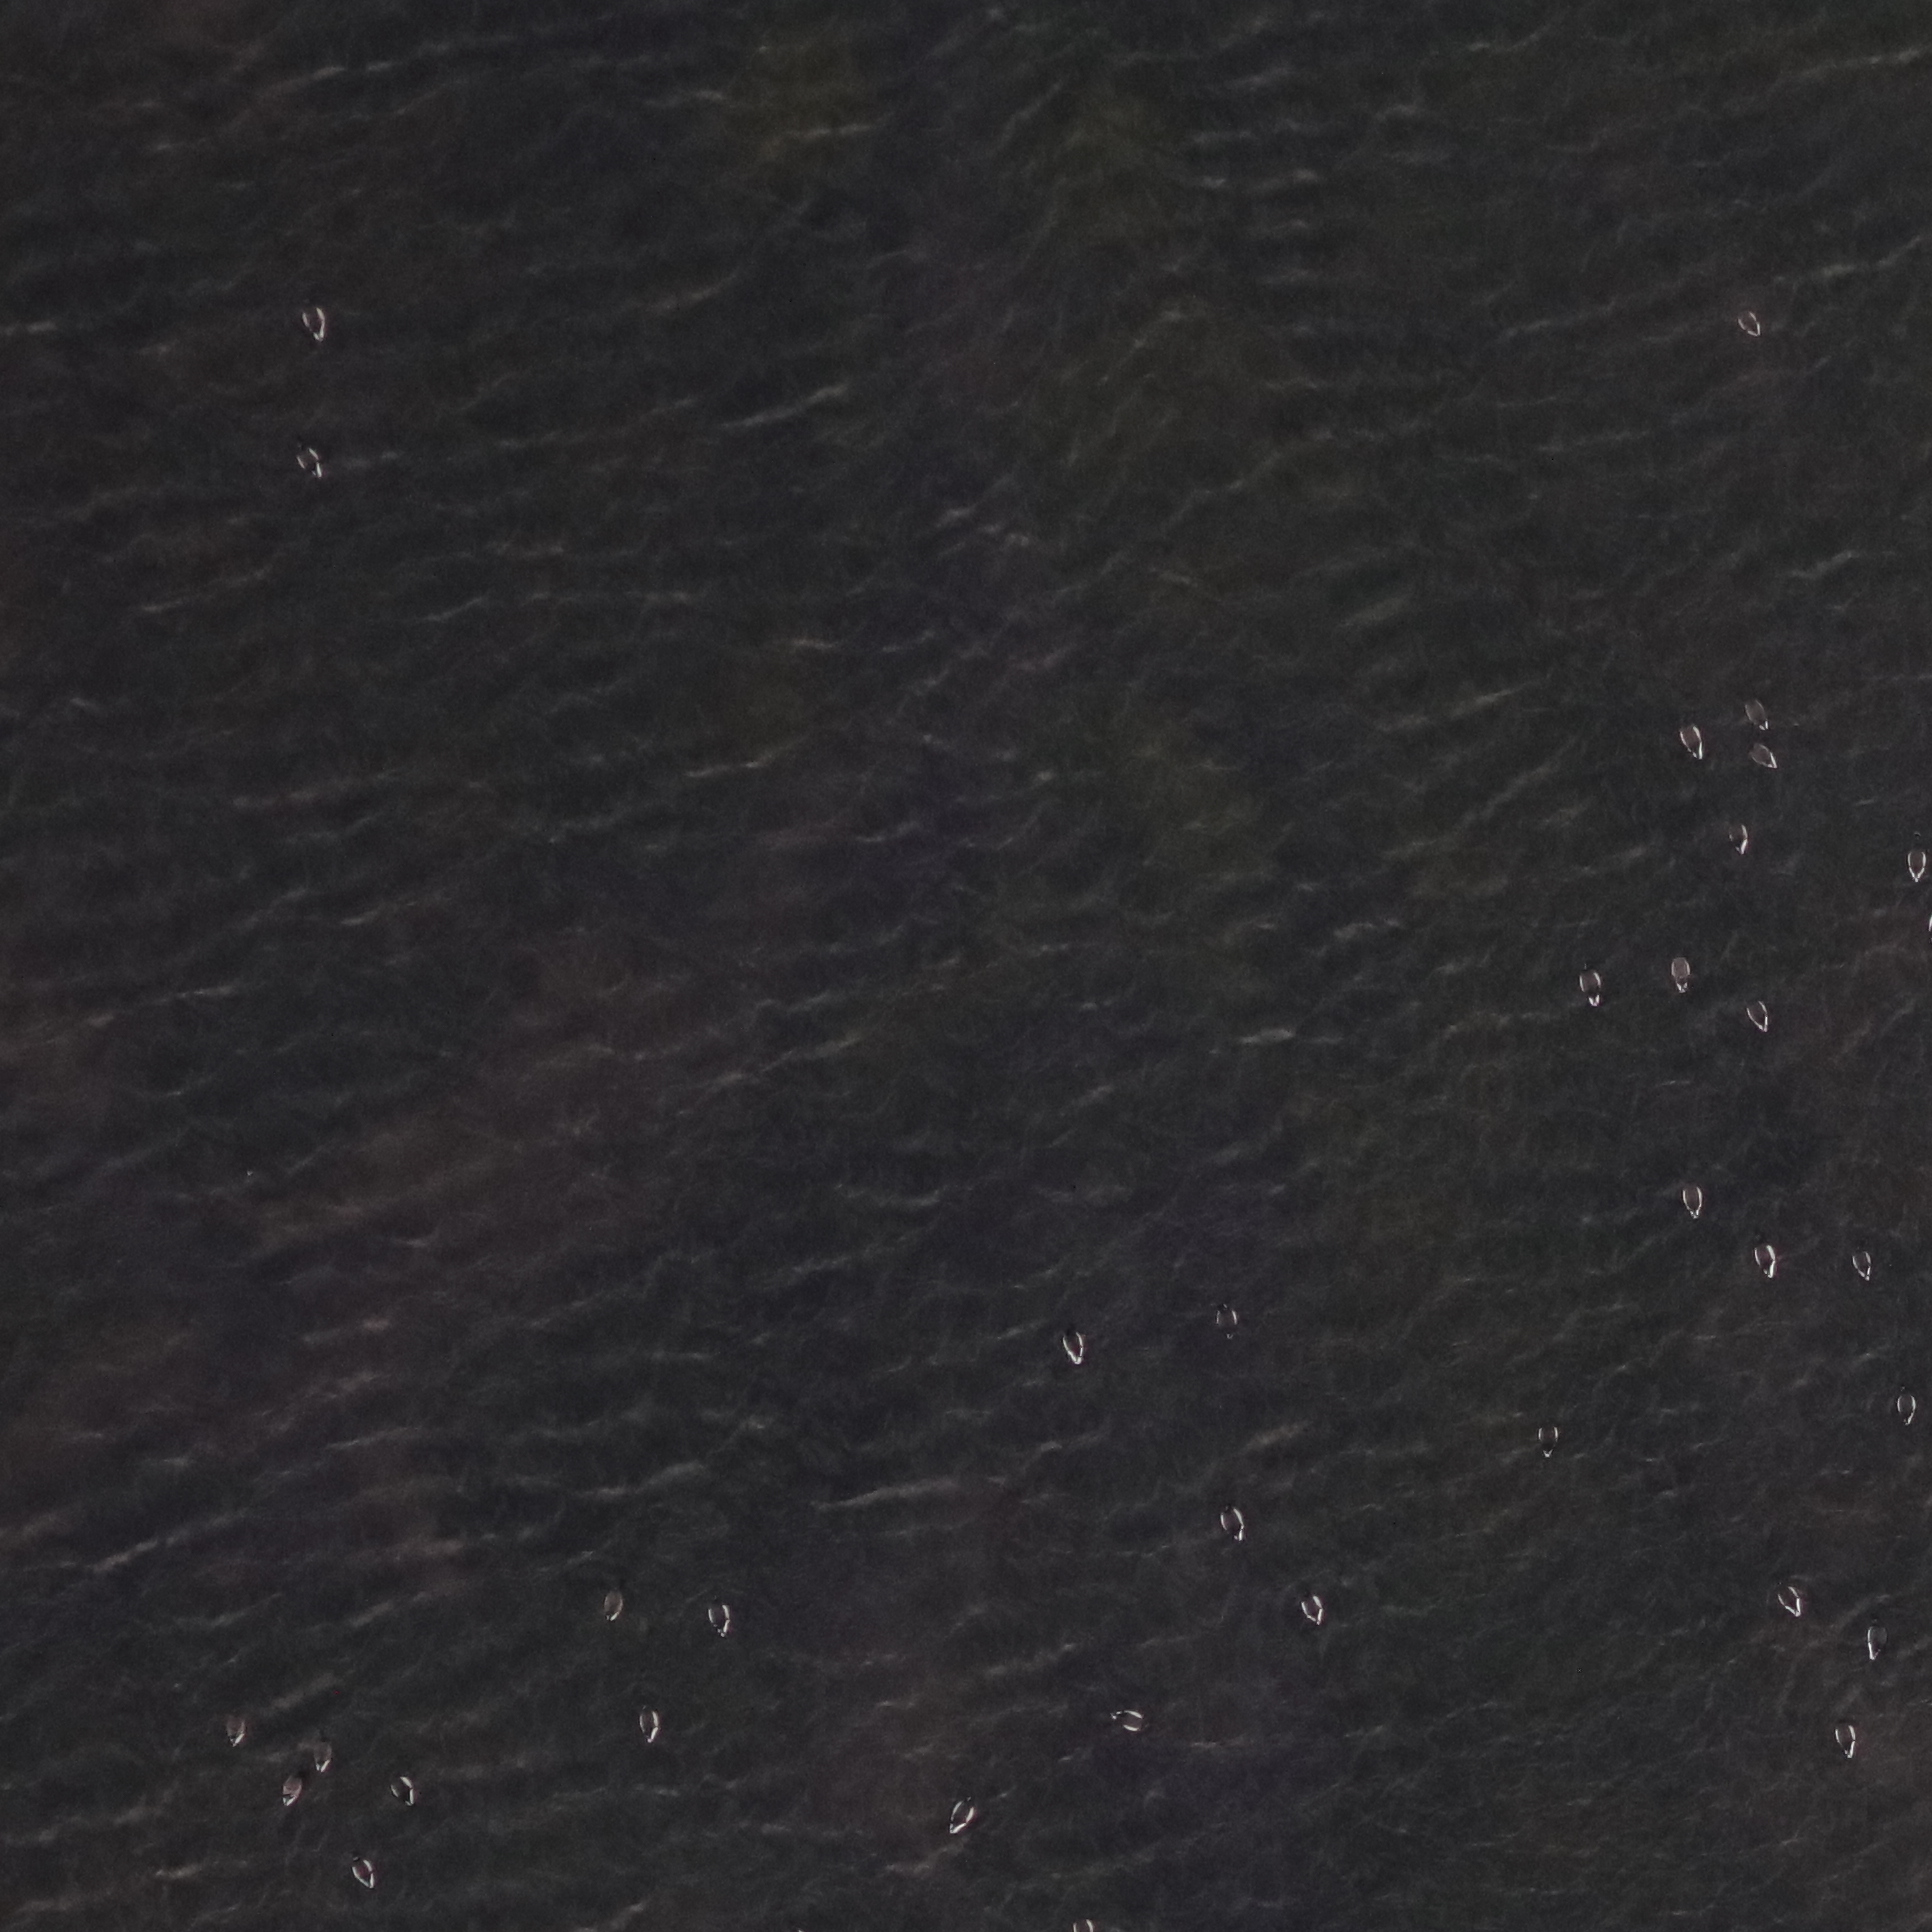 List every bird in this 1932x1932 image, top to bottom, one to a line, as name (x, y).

brant (315, 321)
brant (1749, 322)
brant (308, 461)
brant (1755, 714)
brant (1691, 739)
brant (1759, 756)
brant (1739, 837)
brant (1916, 862)
brant (1679, 973)
brant (1590, 983)
brant (1757, 1013)
brant (1691, 1199)
brant (1764, 1256)
brant (1861, 1262)
brant (1225, 1318)
brant (1072, 1343)
brant (1905, 1405)
brant (1547, 1436)
brant (1232, 1522)
brant (1789, 1597)
brant (614, 1602)
brant (1311, 1608)
brant (720, 1616)
brant (1876, 1639)
brant (1129, 1720)
brant (650, 1722)
brant (236, 1727)
brant (1845, 1737)
brant (322, 1752)
brant (292, 1789)
brant (402, 1789)
brant (962, 1813)
brant (364, 1870)